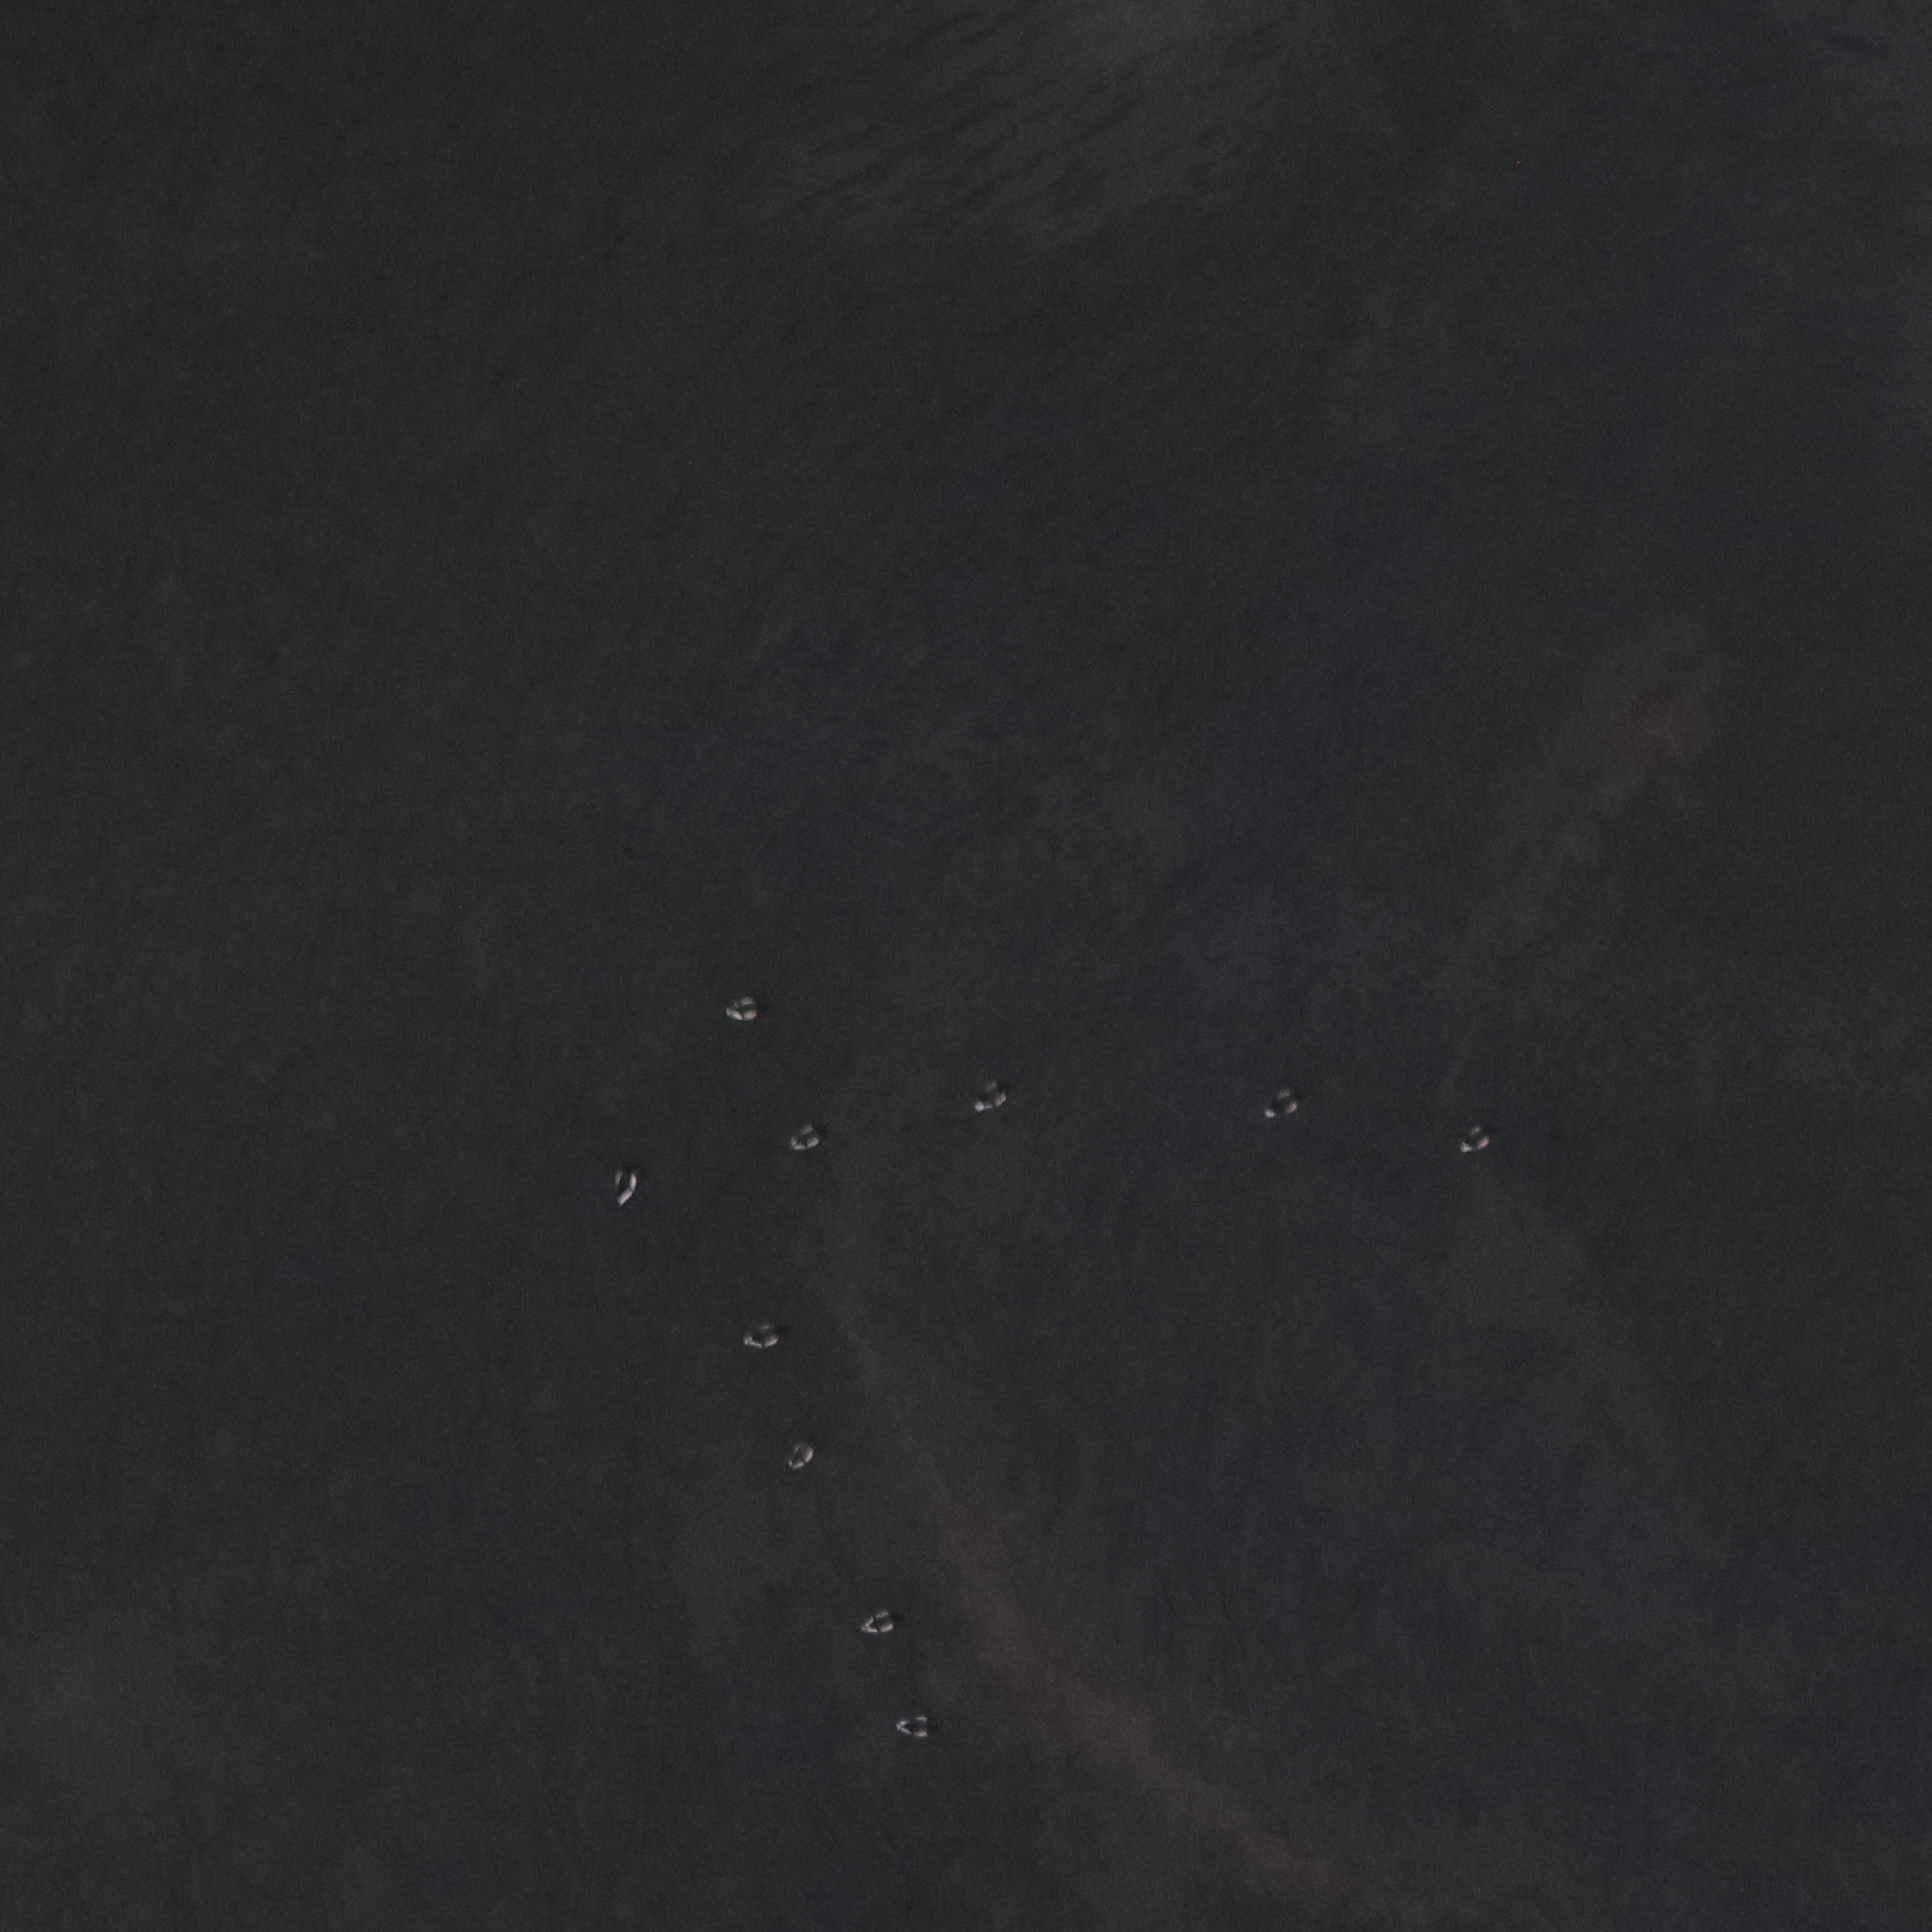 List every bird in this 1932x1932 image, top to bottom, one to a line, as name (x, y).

brant (743, 1009)
brant (993, 1094)
brant (1285, 1103)
brant (807, 1136)
brant (1478, 1140)
brant (628, 1186)
brant (766, 1336)
brant (802, 1453)
brant (883, 1622)
brant (917, 1726)